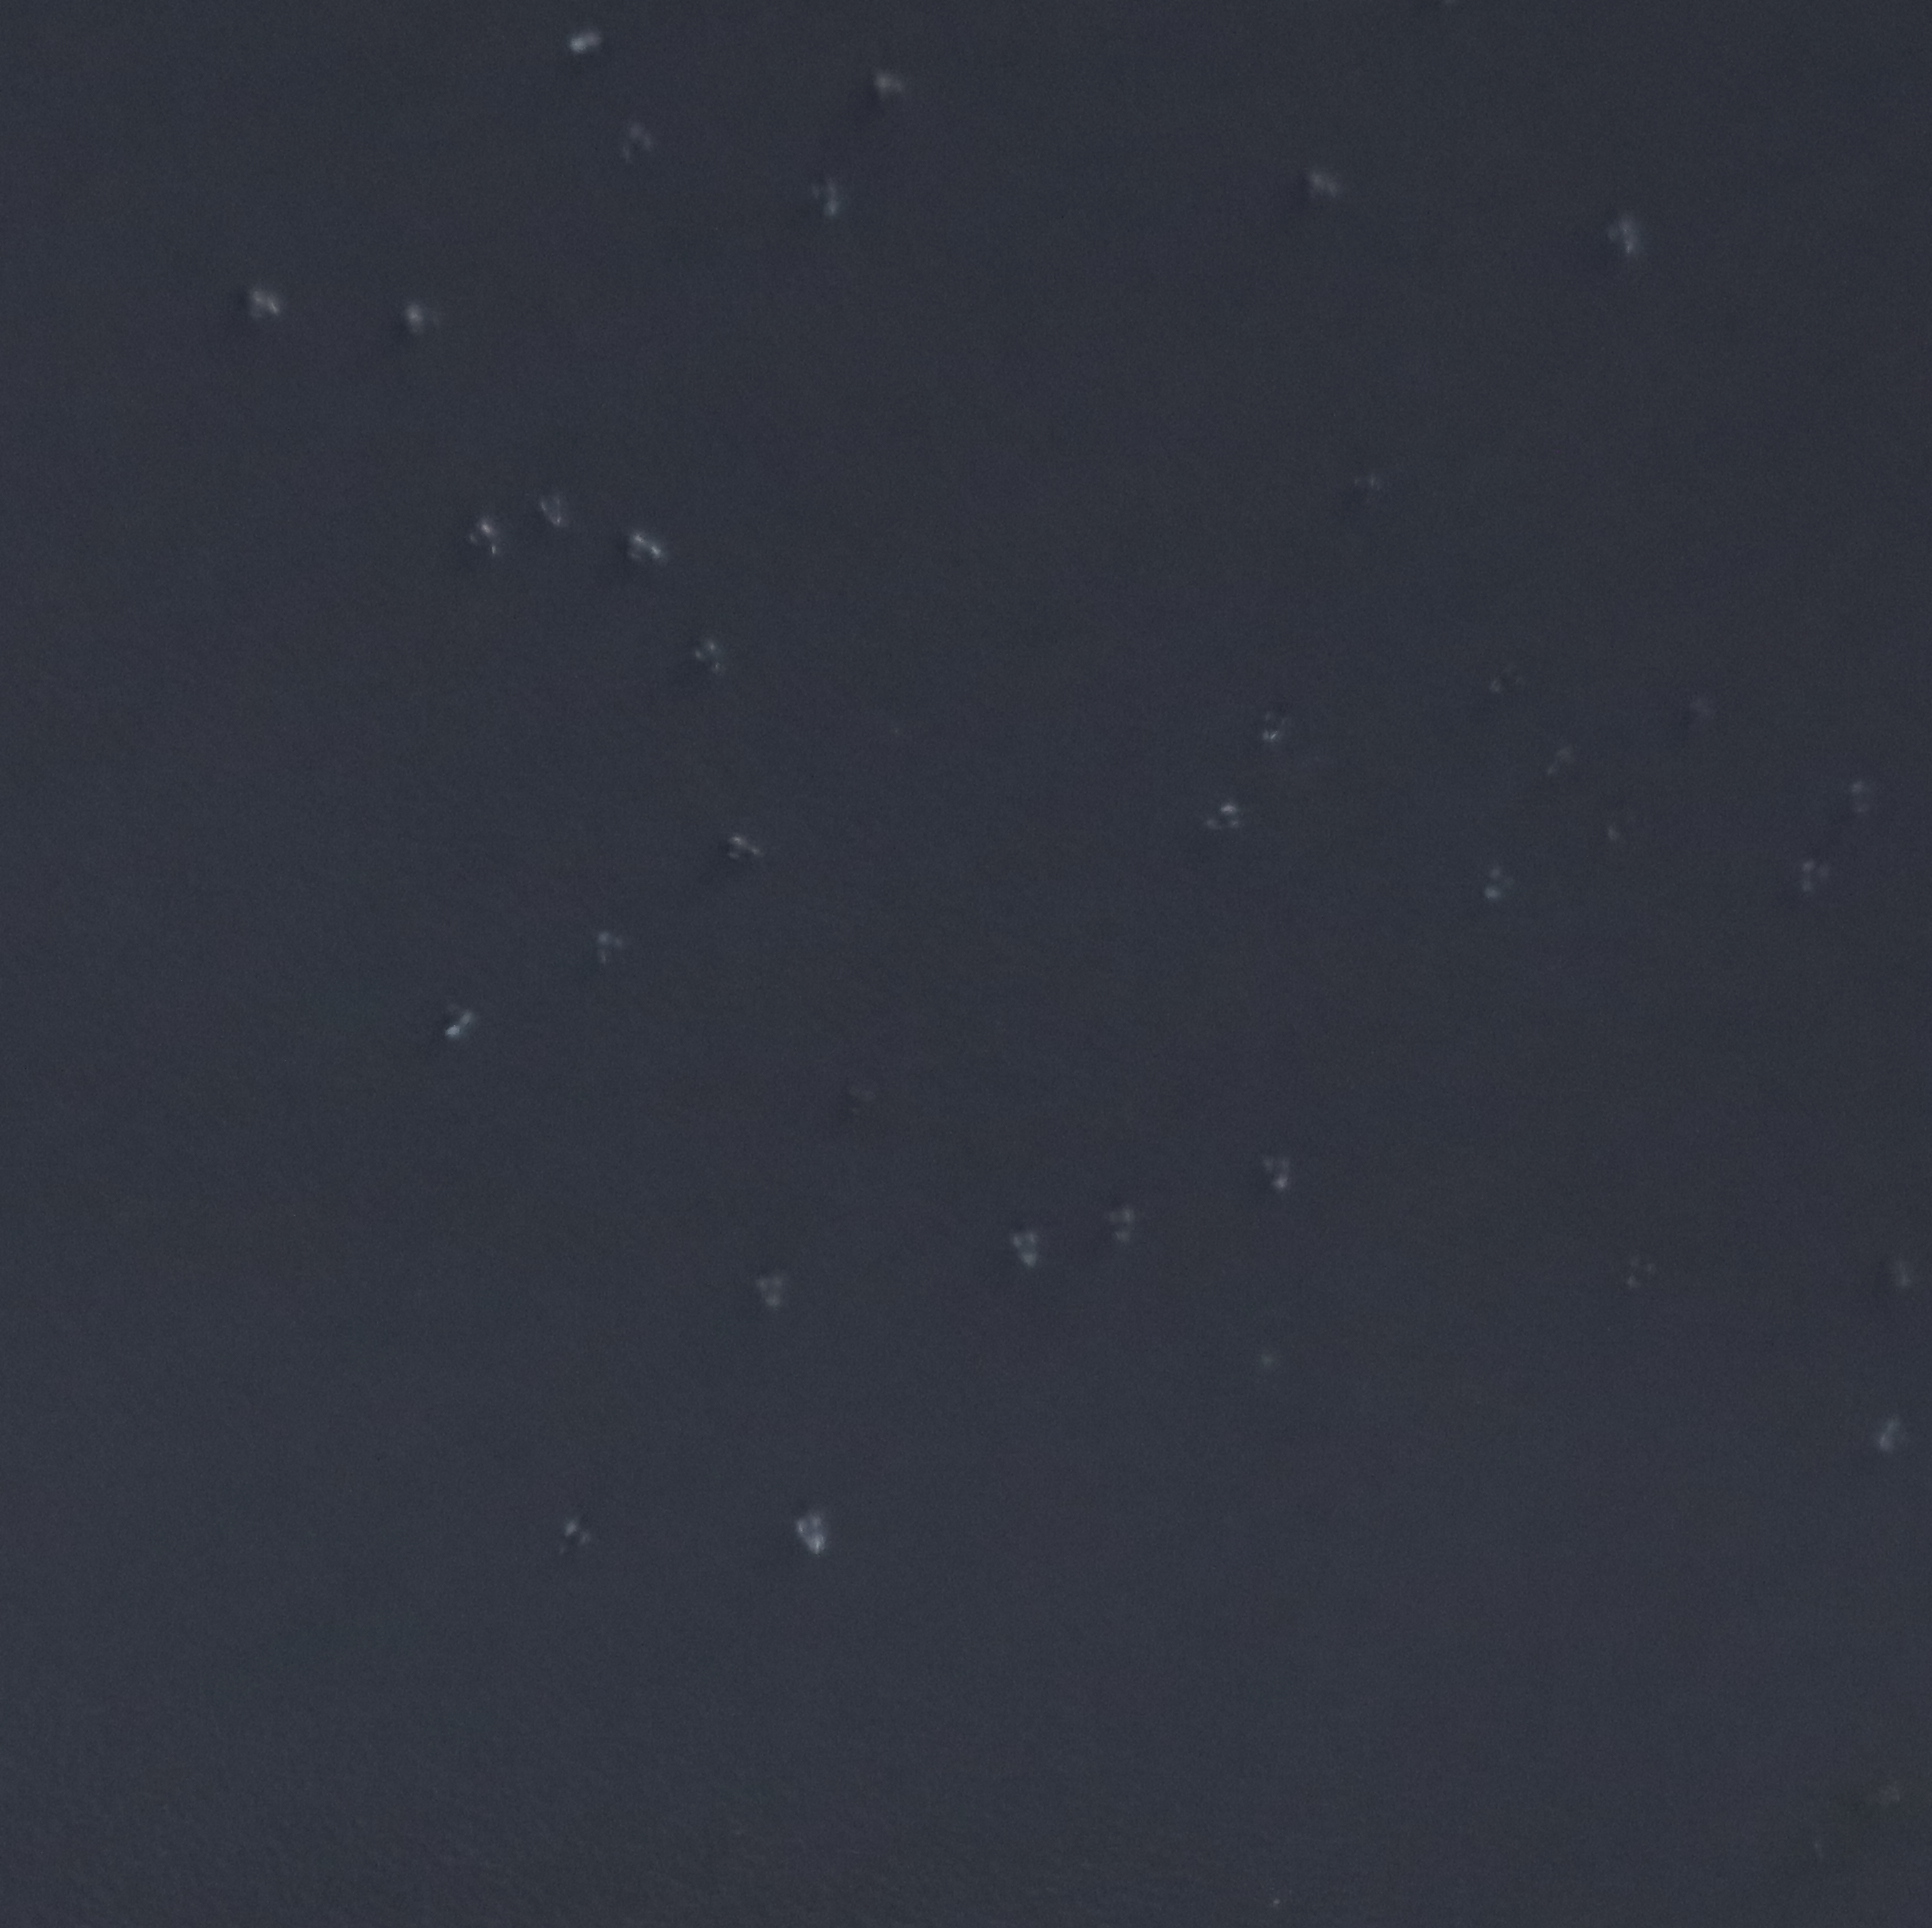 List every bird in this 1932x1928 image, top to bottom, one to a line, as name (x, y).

brant (588, 42)
brant (883, 83)
brant (642, 142)
brant (1322, 185)
brant (826, 190)
brant (1621, 235)
brant (262, 306)
brant (415, 320)
brant (1366, 491)
brant (551, 507)
brant (483, 535)
brant (643, 549)
brant (706, 648)
brant (1510, 678)
brant (1698, 714)
brant (1277, 722)
brant (1562, 759)
brant (1867, 792)
brant (1227, 815)
brant (1620, 822)
brant (742, 850)
brant (1817, 874)
brant (1496, 882)
brant (607, 943)
brant (455, 1017)
brant (860, 1094)
brant (1282, 1171)
brant (1118, 1217)
brant (1026, 1242)
brant (1638, 1272)
brant (1895, 1273)
brant (768, 1283)
brant (1896, 1434)
brant (809, 1529)
brant (574, 1533)